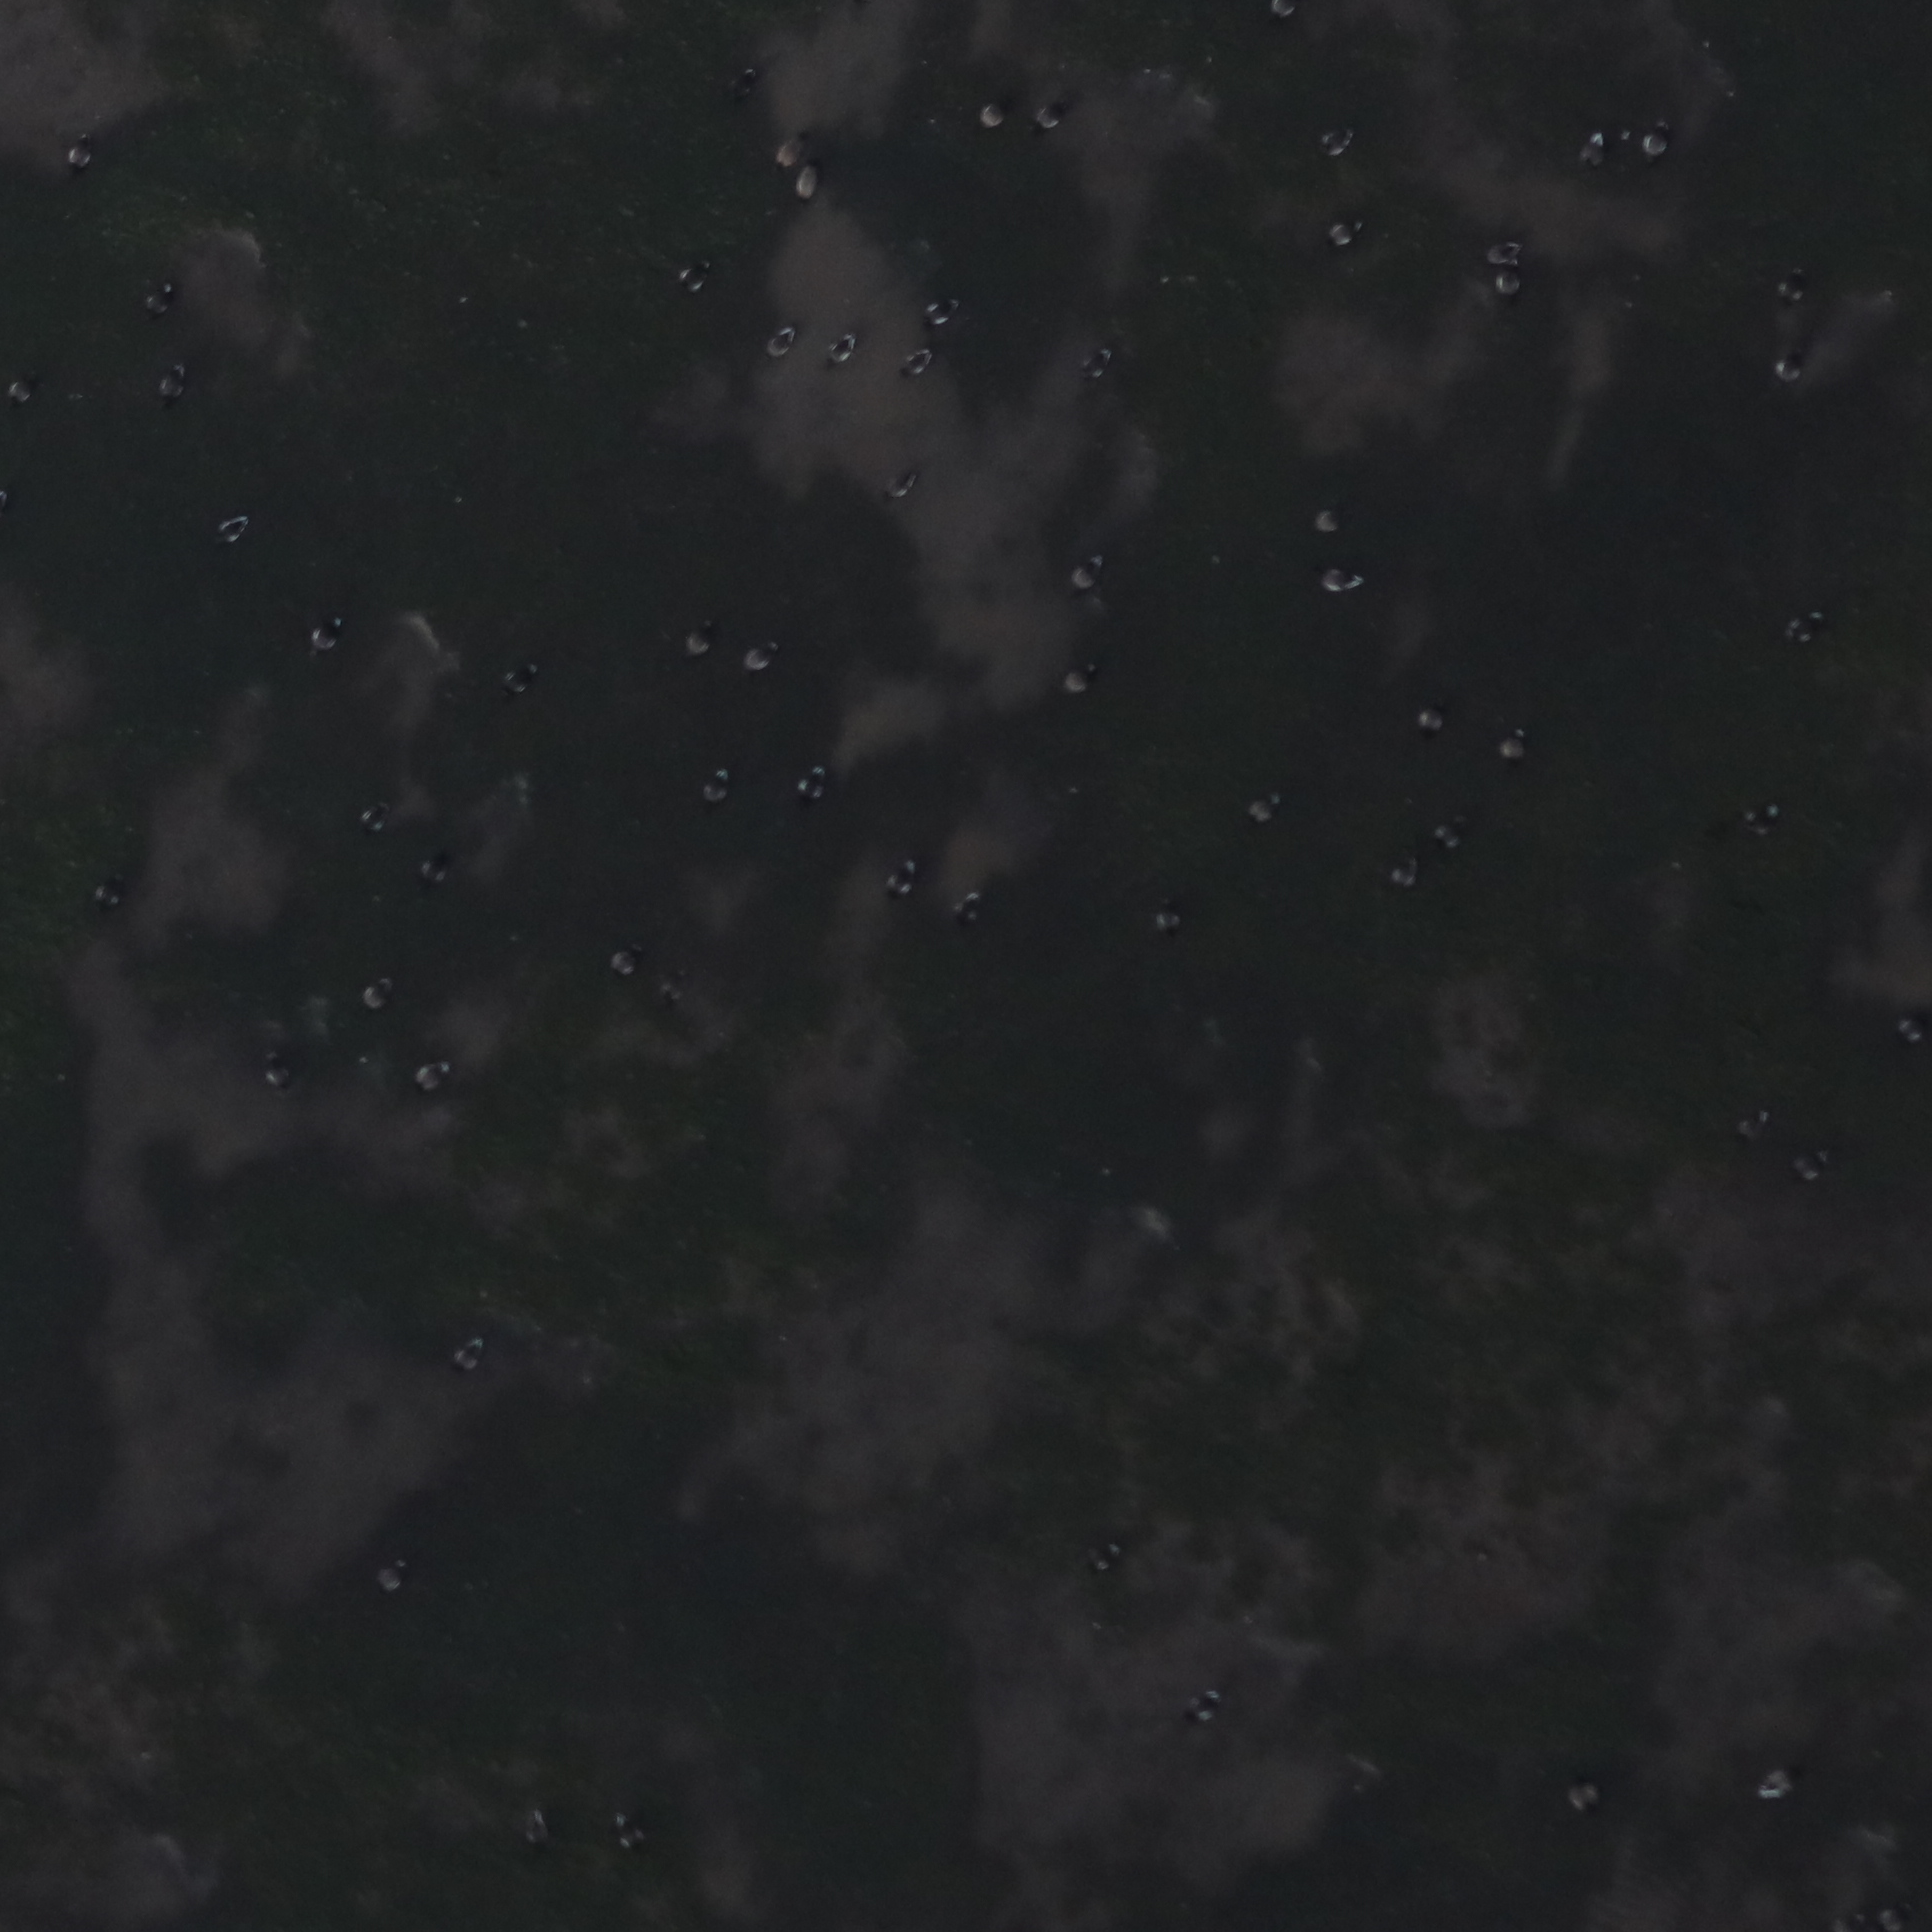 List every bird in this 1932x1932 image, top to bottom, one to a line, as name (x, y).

brant (1286, 4)
brant (748, 82)
Canada goose (996, 111)
Canada goose (1045, 117)
brant (1335, 135)
brant (1658, 144)
brant (1591, 145)
Canada goose (785, 149)
brant (82, 156)
Canada goose (807, 181)
brant (1346, 235)
brant (1506, 270)
brant (694, 273)
brant (1796, 292)
brant (157, 301)
brant (940, 314)
brant (774, 343)
brant (844, 352)
brant (1095, 362)
brant (917, 364)
brant (1787, 374)
brant (173, 384)
brant (16, 399)
brant (910, 487)
brant (1330, 526)
brant (238, 530)
brant (1088, 571)
brant (1336, 571)
brant (1811, 635)
brant (324, 638)
brant (697, 645)
brant (751, 657)
brant (520, 679)
brant (1085, 681)
brant (1427, 720)
brant (1516, 761)
brant (718, 779)
brant (812, 781)
brant (1261, 809)
brant (370, 815)
brant (1762, 817)
brant (1453, 841)
brant (435, 866)
brant (1402, 872)
brant (906, 886)
brant (110, 897)
brant (972, 917)
brant (1170, 919)
brant (632, 961)
brant (369, 999)
brant (1909, 1028)
brant (281, 1078)
brant (432, 1078)
brant (1751, 1133)
brant (1815, 1169)
brant (470, 1358)
brant (1099, 1553)
brant (396, 1581)
brant (1200, 1704)
brant (1772, 1783)
brant (1581, 1797)
brant (538, 1835)
brant (626, 1840)
brant (1904, 1919)
brant (1855, 1932)